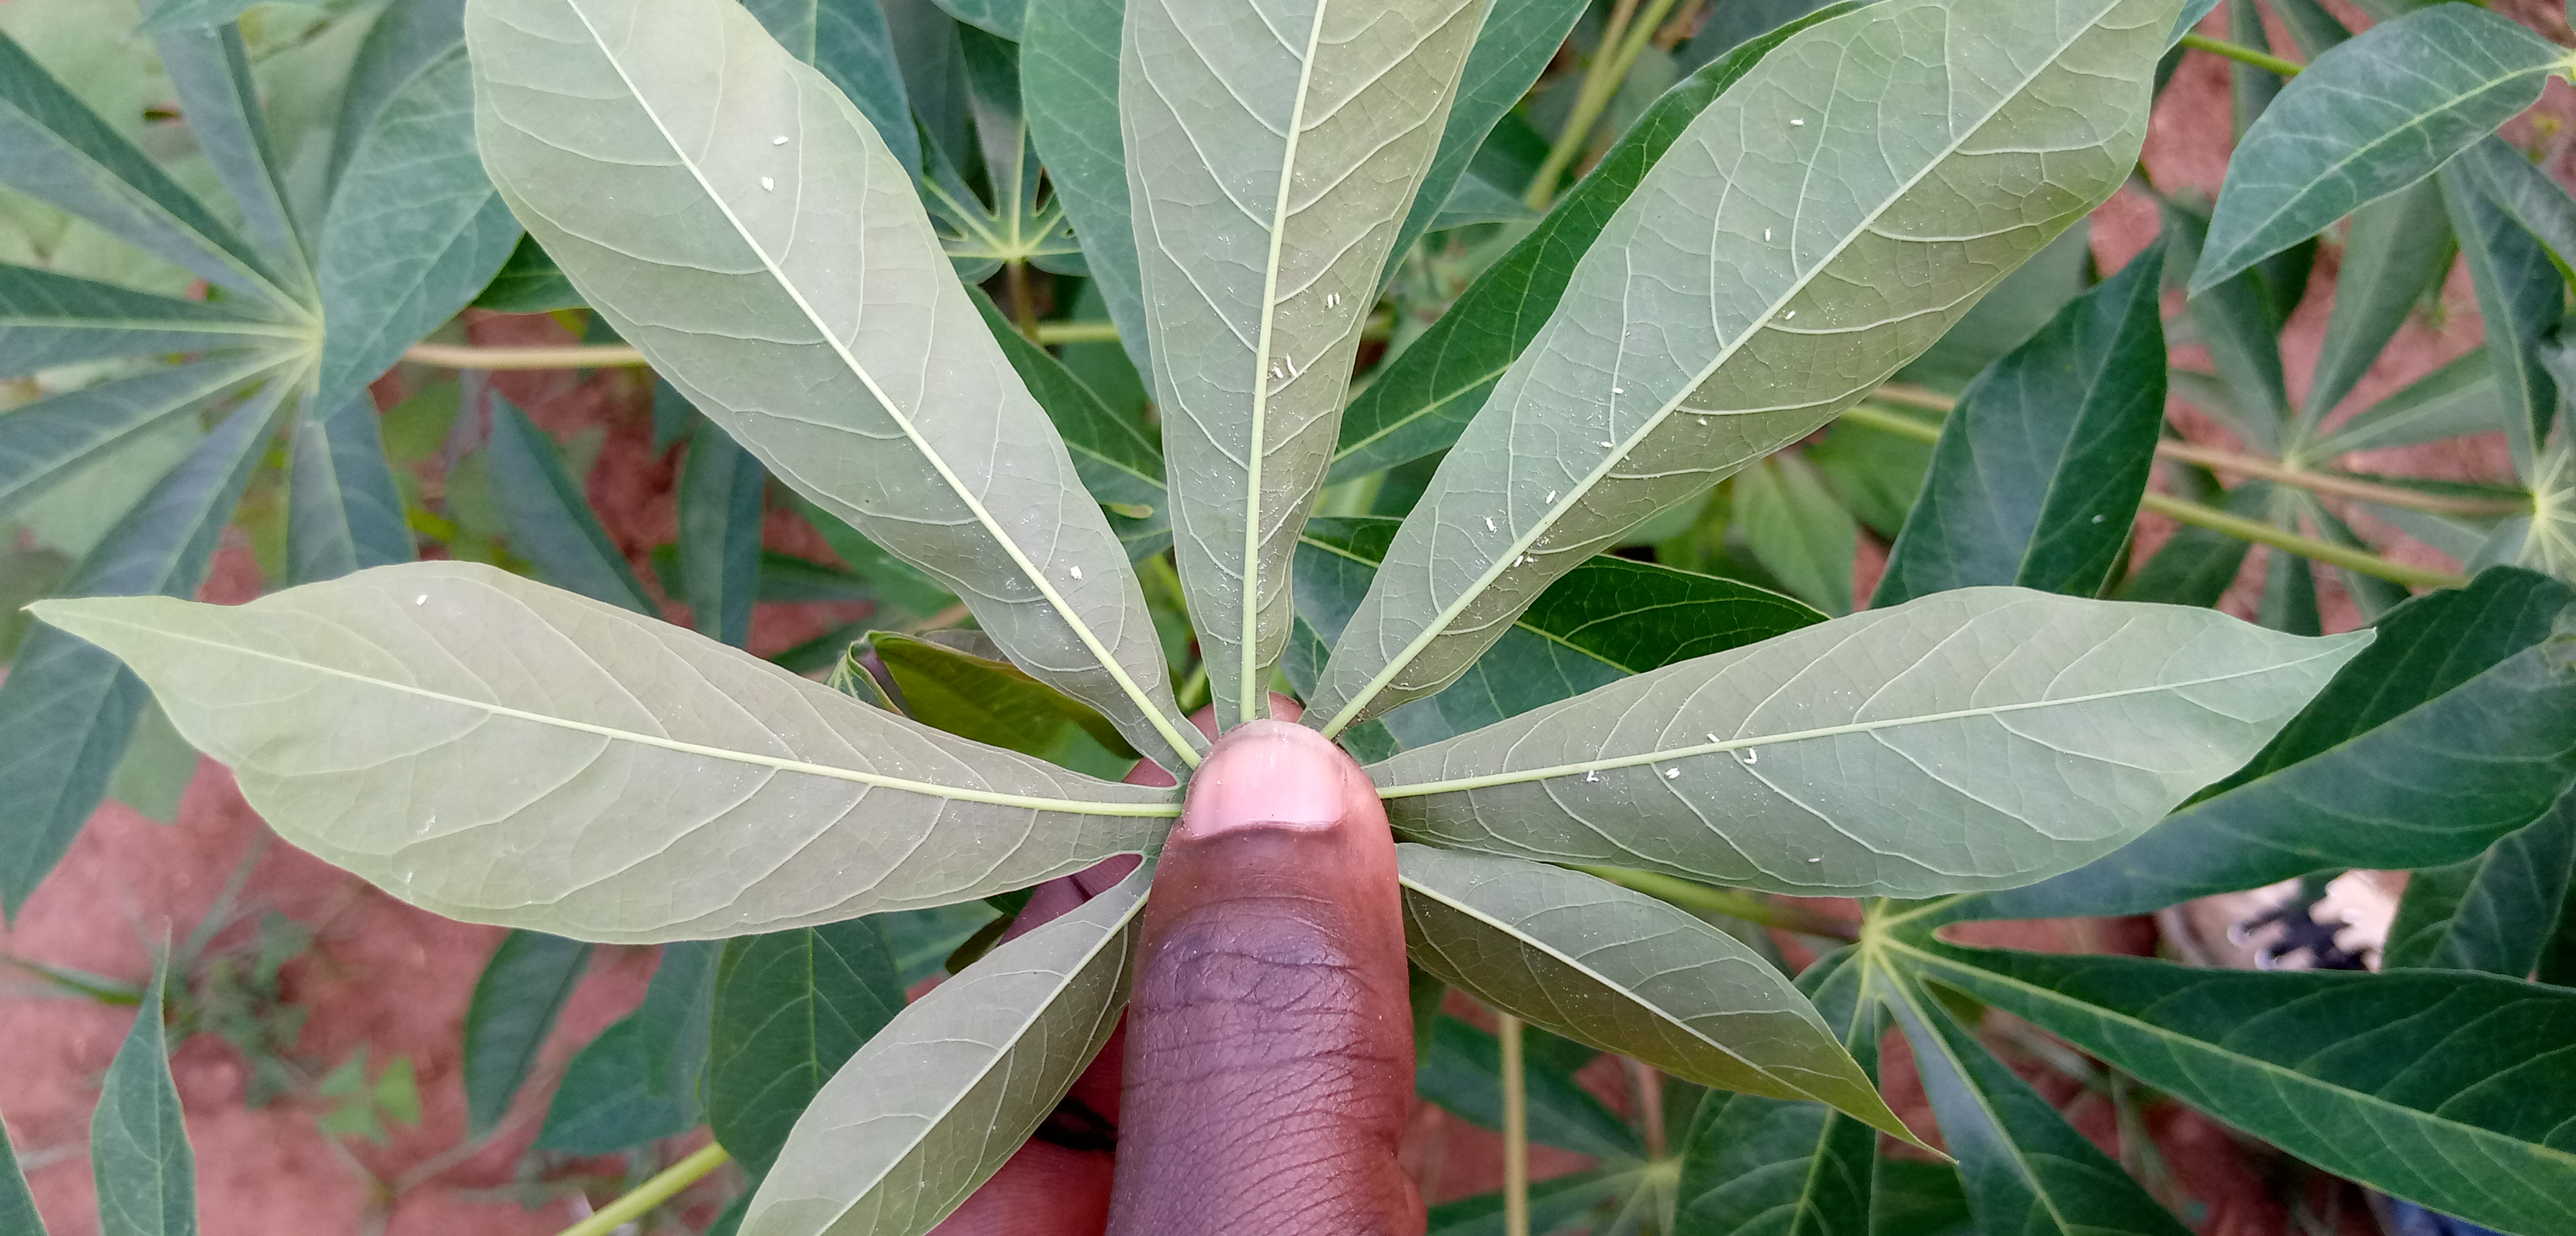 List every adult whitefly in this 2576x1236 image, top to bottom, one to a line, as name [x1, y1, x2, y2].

whitefly [1788, 117, 1808, 127]
whitefly [772, 133, 791, 147]
whitefly [759, 173, 776, 193]
whitefly [1763, 226, 1774, 243]
whitefly [1327, 292, 1334, 310]
whitefly [1334, 292, 1342, 306]
whitefly [1783, 309, 1799, 323]
whitefly [1285, 352, 1301, 380]
whitefly [1273, 364, 1285, 379]
whitefly [1610, 385, 1625, 397]
whitefly [1696, 415, 1708, 427]
whitefly [1599, 439, 1614, 449]
whitefly [1544, 487, 1558, 505]
whitefly [1484, 515, 1499, 534]
whitefly [1513, 554, 1524, 568]
whitefly [1068, 562, 1084, 582]
whitefly [415, 592, 428, 606]
whitefly [1705, 731, 1720, 744]
whitefly [1748, 745, 1758, 758]
whitefly [1742, 757, 1757, 765]
whitefly [1664, 765, 1680, 782]
whitefly [1584, 768, 1600, 784]
whitefly [1806, 856, 1824, 865]